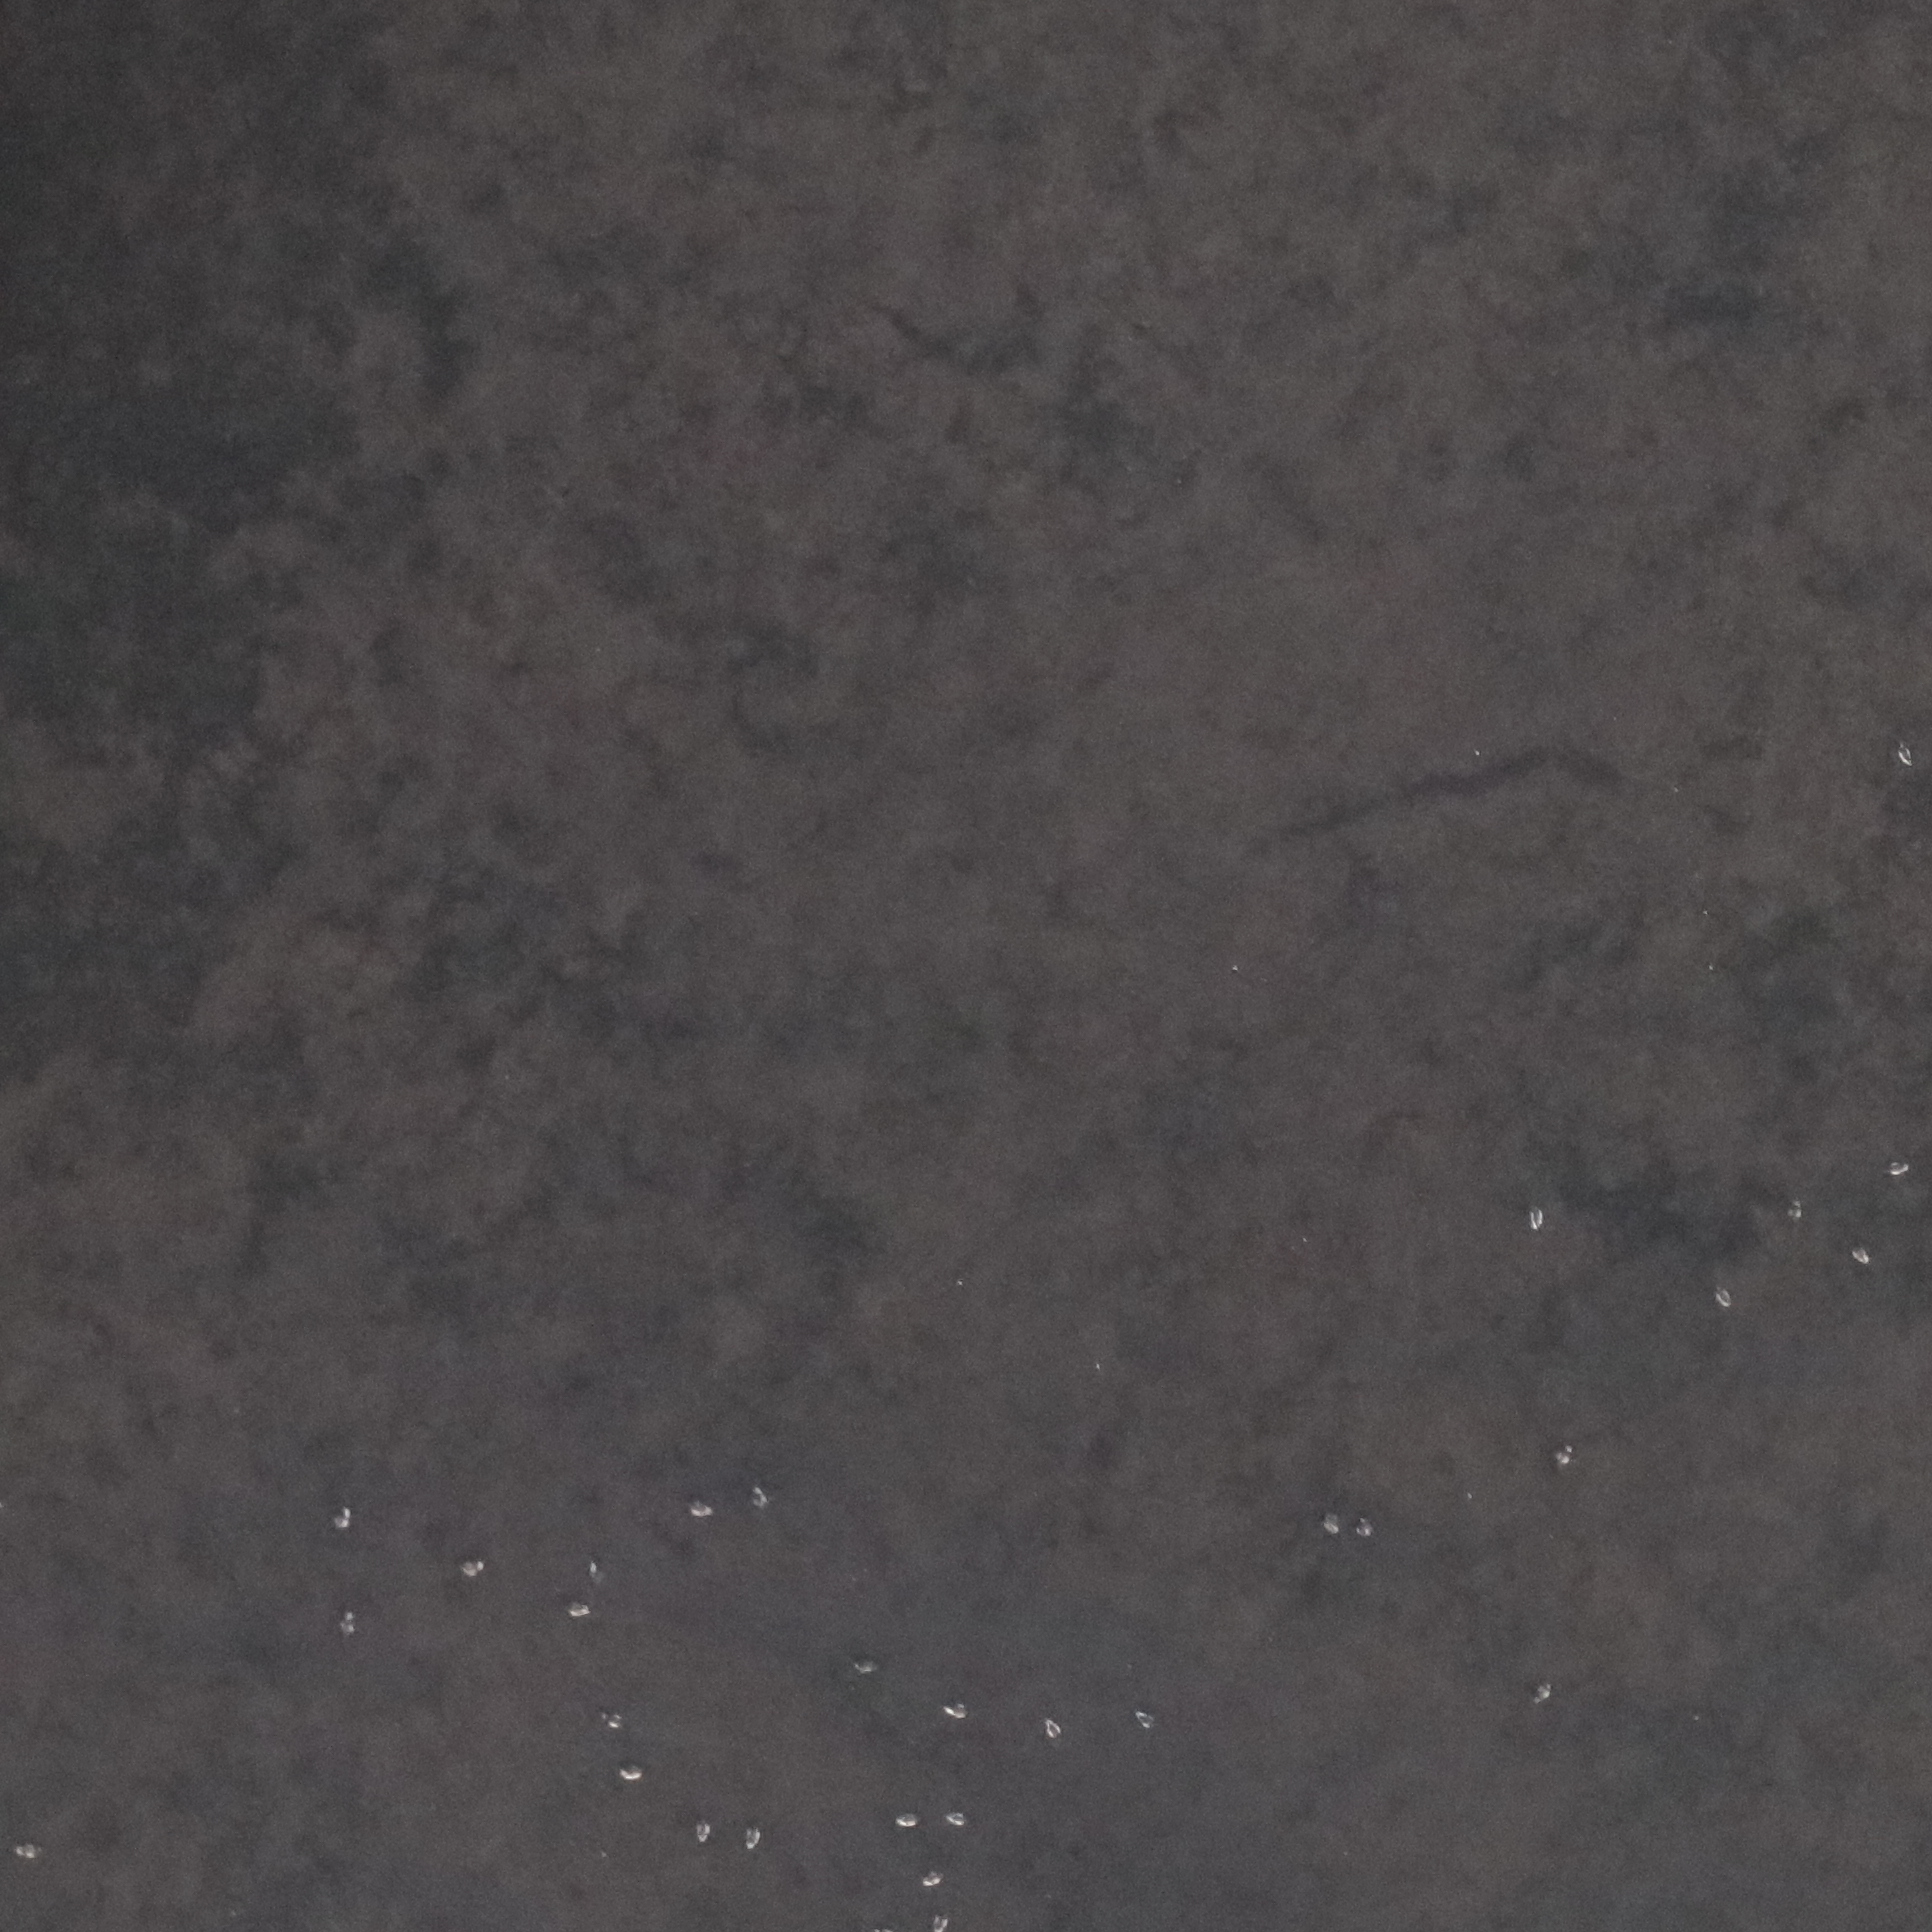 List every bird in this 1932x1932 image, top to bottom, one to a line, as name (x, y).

brant (1904, 754)
brant (1898, 1168)
brant (1791, 1211)
brant (1545, 1213)
brant (1859, 1258)
brant (1724, 1297)
brant (1565, 1454)
brant (767, 1502)
brant (698, 1509)
brant (341, 1515)
brant (1331, 1526)
brant (1365, 1528)
brant (597, 1562)
brant (481, 1565)
brant (578, 1618)
brant (352, 1625)
brant (867, 1662)
brant (1542, 1694)
brant (958, 1710)
brant (613, 1720)
brant (1145, 1720)
brant (1053, 1729)
brant (631, 1772)
brant (956, 1818)
brant (908, 1819)
brant (698, 1829)
brant (753, 1838)
brant (27, 1850)
brant (930, 1879)
brant (940, 1924)